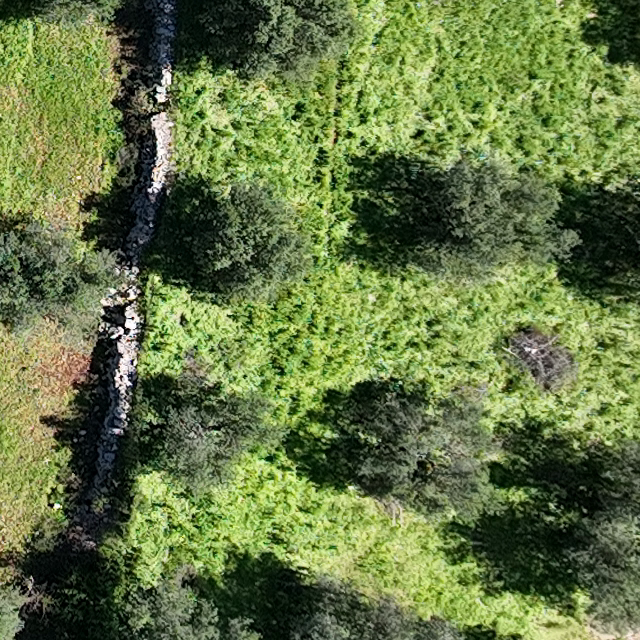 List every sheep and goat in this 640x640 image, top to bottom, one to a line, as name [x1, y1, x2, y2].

None